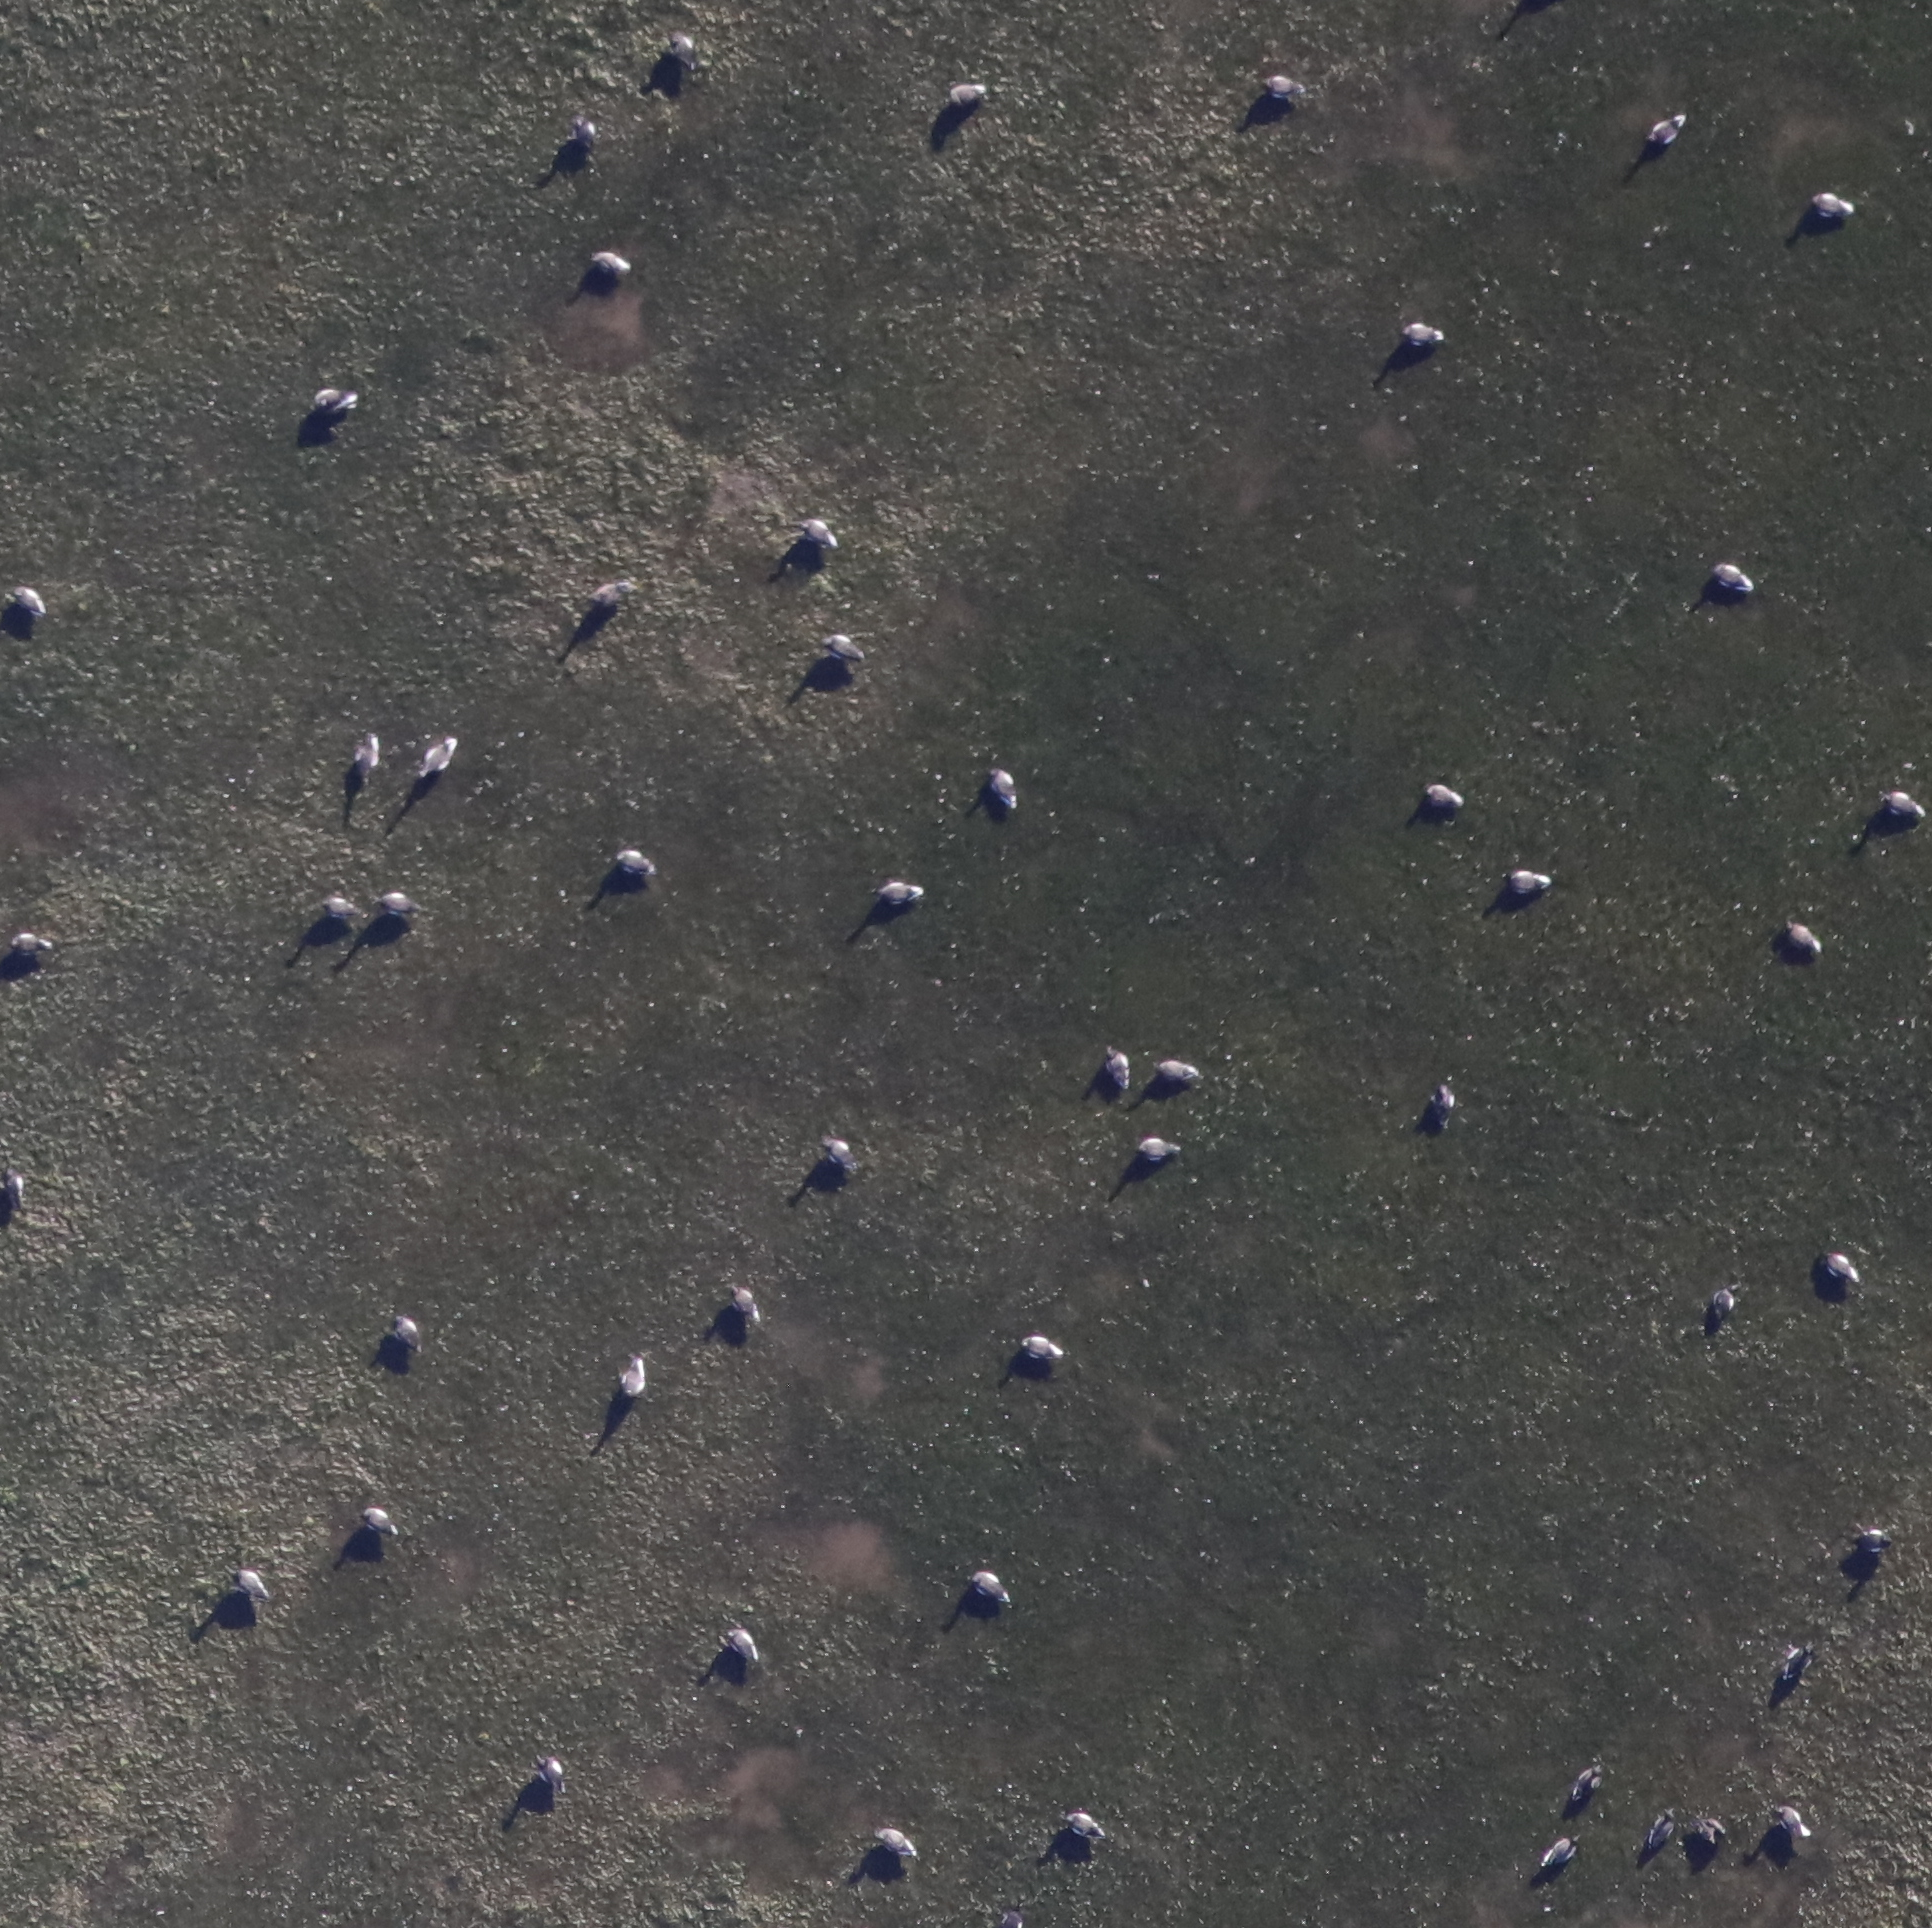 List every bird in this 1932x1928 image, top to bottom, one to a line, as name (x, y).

brant (680, 50)
brant (1280, 83)
brant (966, 94)
brant (1666, 133)
brant (582, 142)
brant (1827, 207)
brant (613, 266)
brant (1422, 336)
brant (333, 403)
brant (822, 533)
brant (1732, 577)
brant (611, 593)
brant (25, 603)
brant (848, 647)
brant (437, 758)
brant (364, 764)
brant (1003, 787)
brant (1441, 798)
brant (1903, 806)
brant (634, 862)
brant (1527, 880)
brant (899, 891)
brant (329, 900)
brant (409, 905)
brant (1801, 938)
brant (31, 944)
brant (1116, 1066)
brant (1174, 1070)
brant (1440, 1102)
brant (1156, 1148)
brant (840, 1150)
brant (17, 1184)
brant (1841, 1266)
brant (744, 1302)
brant (1723, 1303)
brant (406, 1332)
brant (1040, 1346)
brant (635, 1379)
brant (369, 1515)
brant (1869, 1541)
brant (249, 1584)
brant (988, 1584)
brant (743, 1645)
brant (1802, 1660)
brant (554, 1772)
brant (1587, 1784)
brant (1792, 1819)
brant (1082, 1824)
brant (1659, 1828)
brant (1700, 1829)
brant (889, 1844)
brant (1560, 1850)